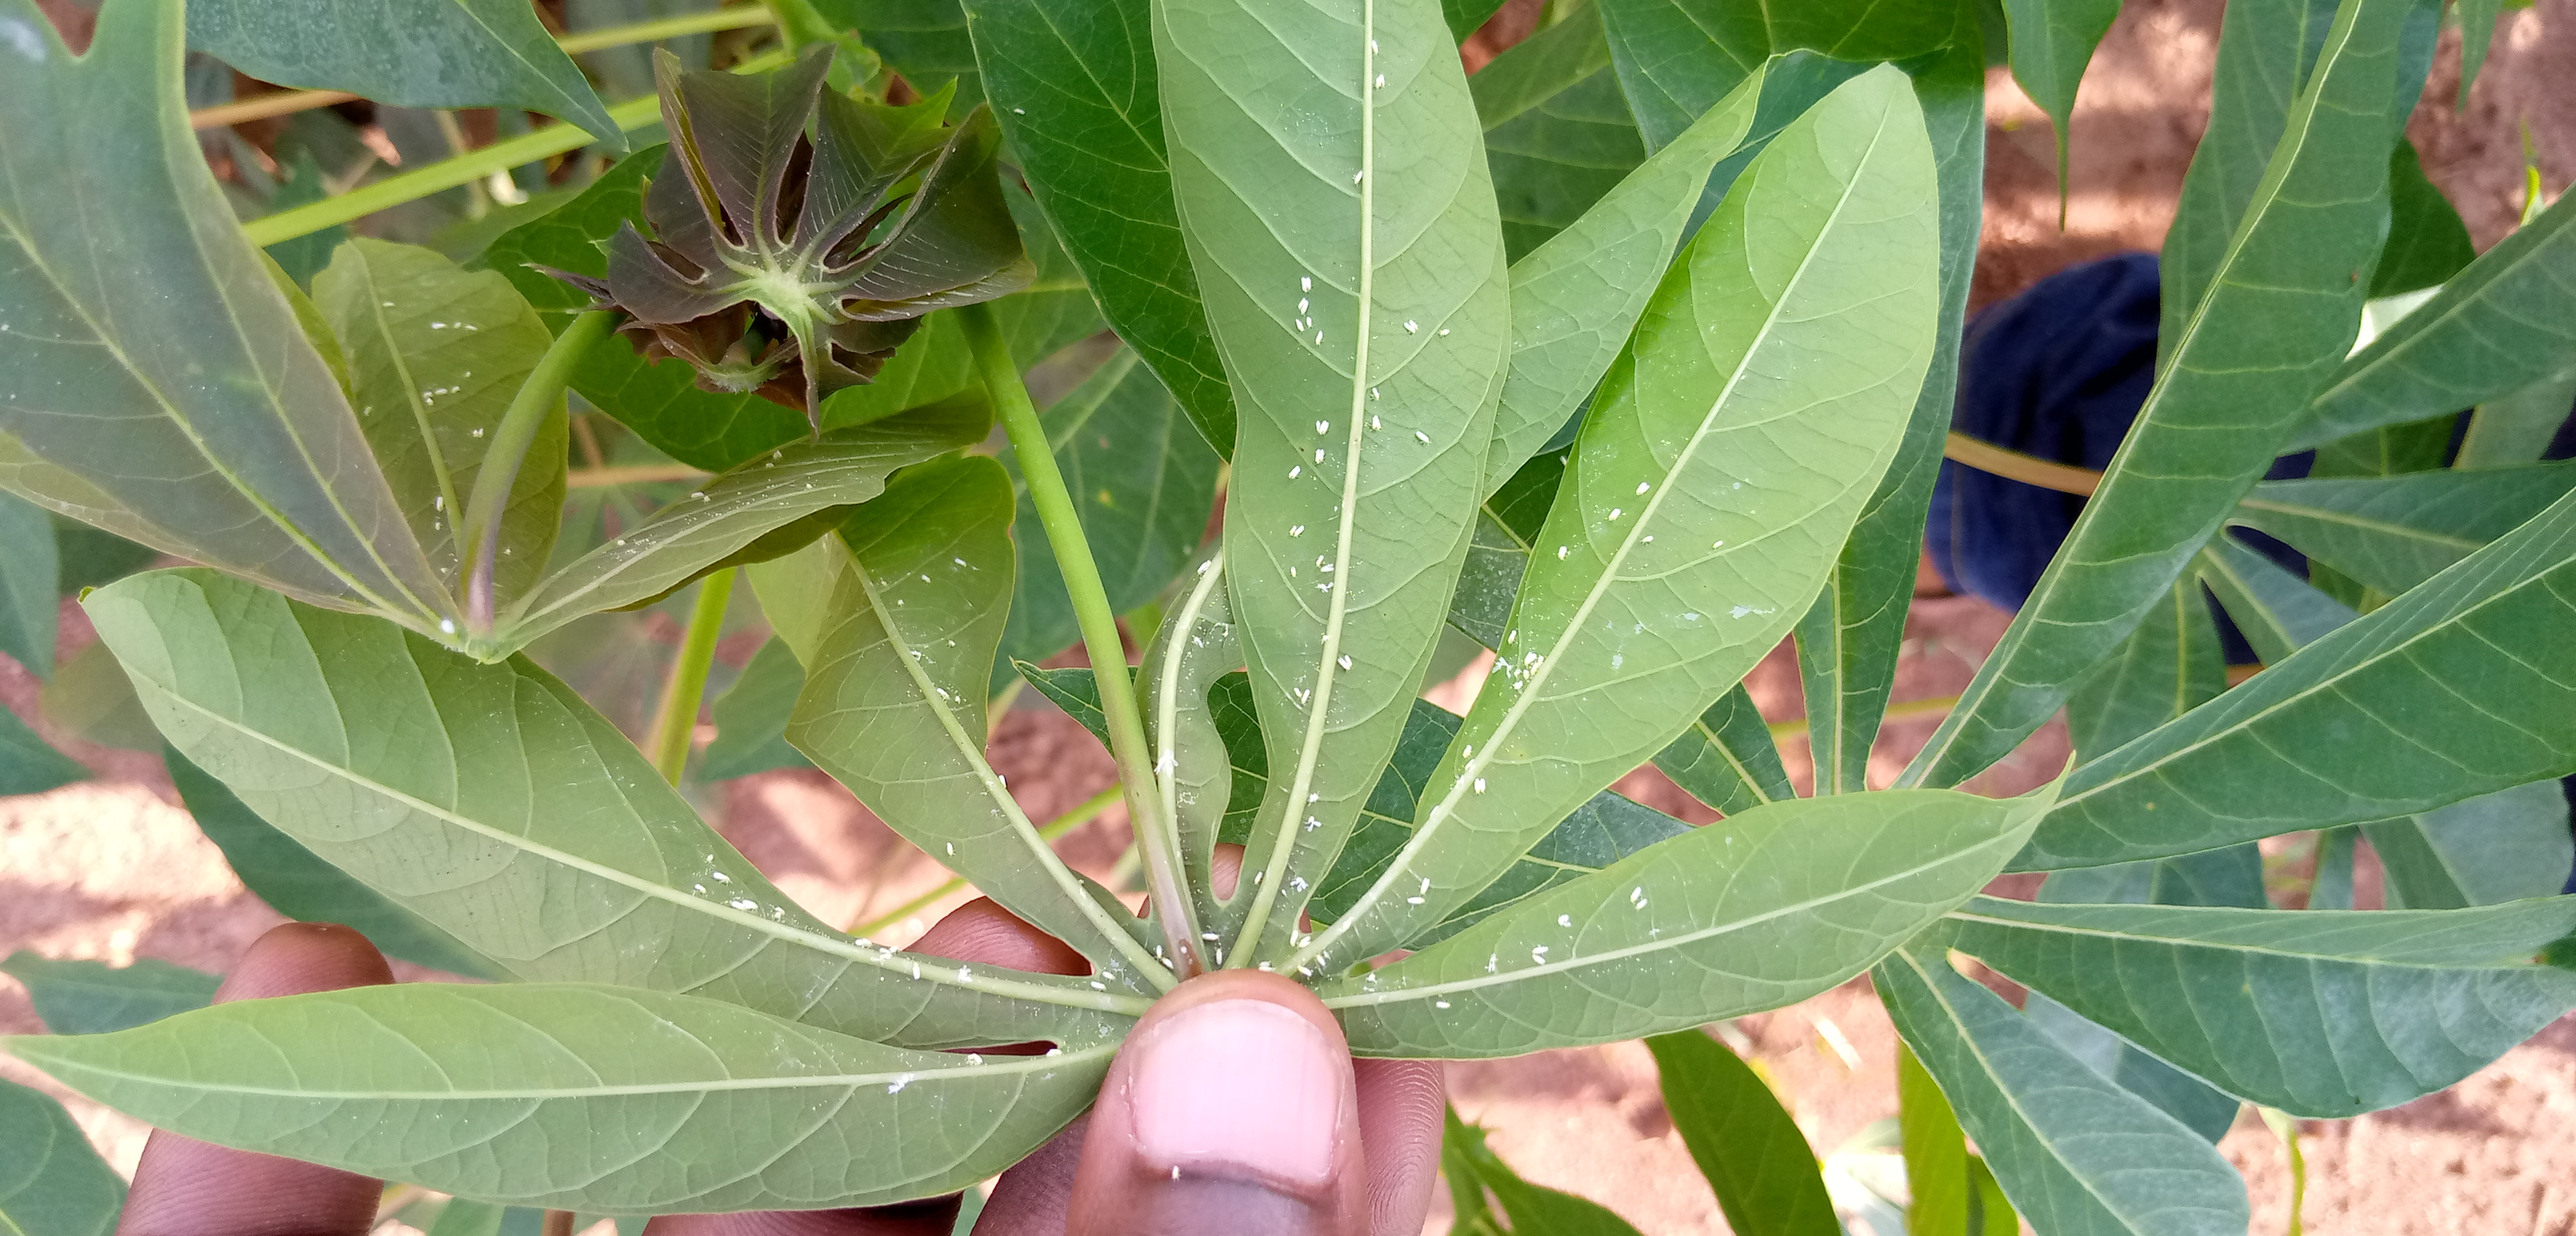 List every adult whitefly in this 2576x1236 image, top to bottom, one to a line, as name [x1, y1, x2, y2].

whitefly [1370, 37, 1381, 55]
whitefly [1379, 72, 1387, 89]
whitefly [1375, 73, 1381, 91]
whitefly [1351, 165, 1364, 187]
whitefly [1300, 275, 1307, 294]
whitefly [1307, 275, 1313, 292]
whitefly [1297, 296, 1307, 312]
whitefly [1300, 298, 1309, 315]
whitefly [1305, 314, 1316, 330]
whitefly [1293, 315, 1305, 334]
whitefly [1408, 318, 1420, 332]
whitefly [1402, 321, 1416, 335]
whitefly [1435, 326, 1454, 339]
whitefly [1313, 327, 1324, 346]
whitefly [1370, 384, 1382, 402]
whitefly [1370, 413, 1383, 433]
whitefly [1315, 418, 1320, 431]
whitefly [1319, 418, 1331, 435]
whitefly [1320, 418, 1330, 434]
whitefly [1412, 428, 1433, 447]
whitefly [1313, 446, 1319, 464]
whitefly [1319, 447, 1327, 465]
whitefly [1288, 462, 1302, 481]
whitefly [1634, 480, 1647, 498]
whitefly [1640, 483, 1652, 496]
whitefly [689, 491, 706, 498]
whitefly [701, 493, 714, 503]
whitefly [1607, 507, 1618, 522]
whitefly [1613, 507, 1622, 521]
whitefly [1289, 523, 1297, 538]
whitefly [1293, 523, 1305, 538]
whitefly [1638, 533, 1656, 544]
whitefly [1710, 538, 1725, 550]
whitefly [1555, 544, 1570, 561]
whitefly [1313, 552, 1325, 568]
whitefly [952, 556, 969, 569]
whitefly [1196, 557, 1213, 577]
whitefly [1320, 561, 1336, 575]
whitefly [1289, 562, 1298, 580]
whitefly [919, 572, 933, 586]
whitefly [1314, 578, 1337, 596]
whitefly [895, 598, 907, 609]
whitefly [1506, 627, 1518, 646]
whitefly [1191, 635, 1206, 651]
whitefly [945, 637, 958, 651]
whitefly [1524, 650, 1539, 664]
whitefly [1344, 653, 1355, 666]
whitefly [1537, 653, 1546, 664]
whitefly [1336, 655, 1350, 671]
whitefly [1529, 662, 1540, 675]
whitefly [1522, 668, 1531, 680]
whitefly [1510, 679, 1526, 691]
whitefly [1293, 684, 1303, 698]
whitefly [936, 687, 951, 702]
whitefly [1300, 687, 1312, 706]
whitefly [1461, 742, 1474, 758]
whitefly [1151, 745, 1183, 775]
whitefly [998, 773, 1010, 789]
whitefly [1472, 776, 1480, 796]
whitefly [1479, 776, 1488, 795]
whitefly [1304, 815, 1323, 832]
whitefly [945, 838, 960, 858]
whitefly [705, 852, 717, 863]
whitefly [1251, 867, 1264, 886]
whitefly [711, 870, 732, 885]
whitefly [1417, 874, 1433, 896]
whitefly [1289, 875, 1311, 894]
whitefly [693, 882, 708, 895]
whitefly [1628, 882, 1643, 904]
whitefly [1404, 895, 1428, 905]
whitefly [1633, 896, 1651, 912]
whitefly [742, 897, 760, 910]
whitefly [730, 899, 746, 910]
whitefly [773, 904, 786, 915]
whitefly [773, 910, 782, 921]
whitefly [1555, 912, 1571, 921]
whitefly [1287, 928, 1300, 948]
whitefly [1199, 932, 1222, 942]
whitefly [1301, 934, 1312, 942]
whitefly [853, 937, 872, 948]
whitefly [1298, 941, 1312, 948]
whitefly [1154, 942, 1163, 959]
whitefly [888, 942, 901, 953]
whitefly [1529, 944, 1550, 955]
whitefly [877, 945, 893, 961]
whitefly [1215, 946, 1224, 966]
whitefly [1313, 952, 1327, 968]
whitefly [1530, 953, 1548, 966]
whitefly [1160, 955, 1175, 971]
whitefly [911, 959, 924, 980]
whitefly [1258, 960, 1273, 966]
whitefly [1295, 962, 1313, 978]
whitefly [954, 964, 974, 984]
whitefly [1257, 966, 1275, 973]
whitefly [1101, 968, 1119, 982]
whitefly [1365, 971, 1380, 982]
whitefly [1088, 979, 1108, 992]
whitefly [1434, 999, 1454, 1011]
whitefly [1044, 1045, 1063, 1058]
whitefly [967, 1051, 974, 1061]
whitefly [973, 1051, 986, 1065]
whitefly [886, 1082, 902, 1094]